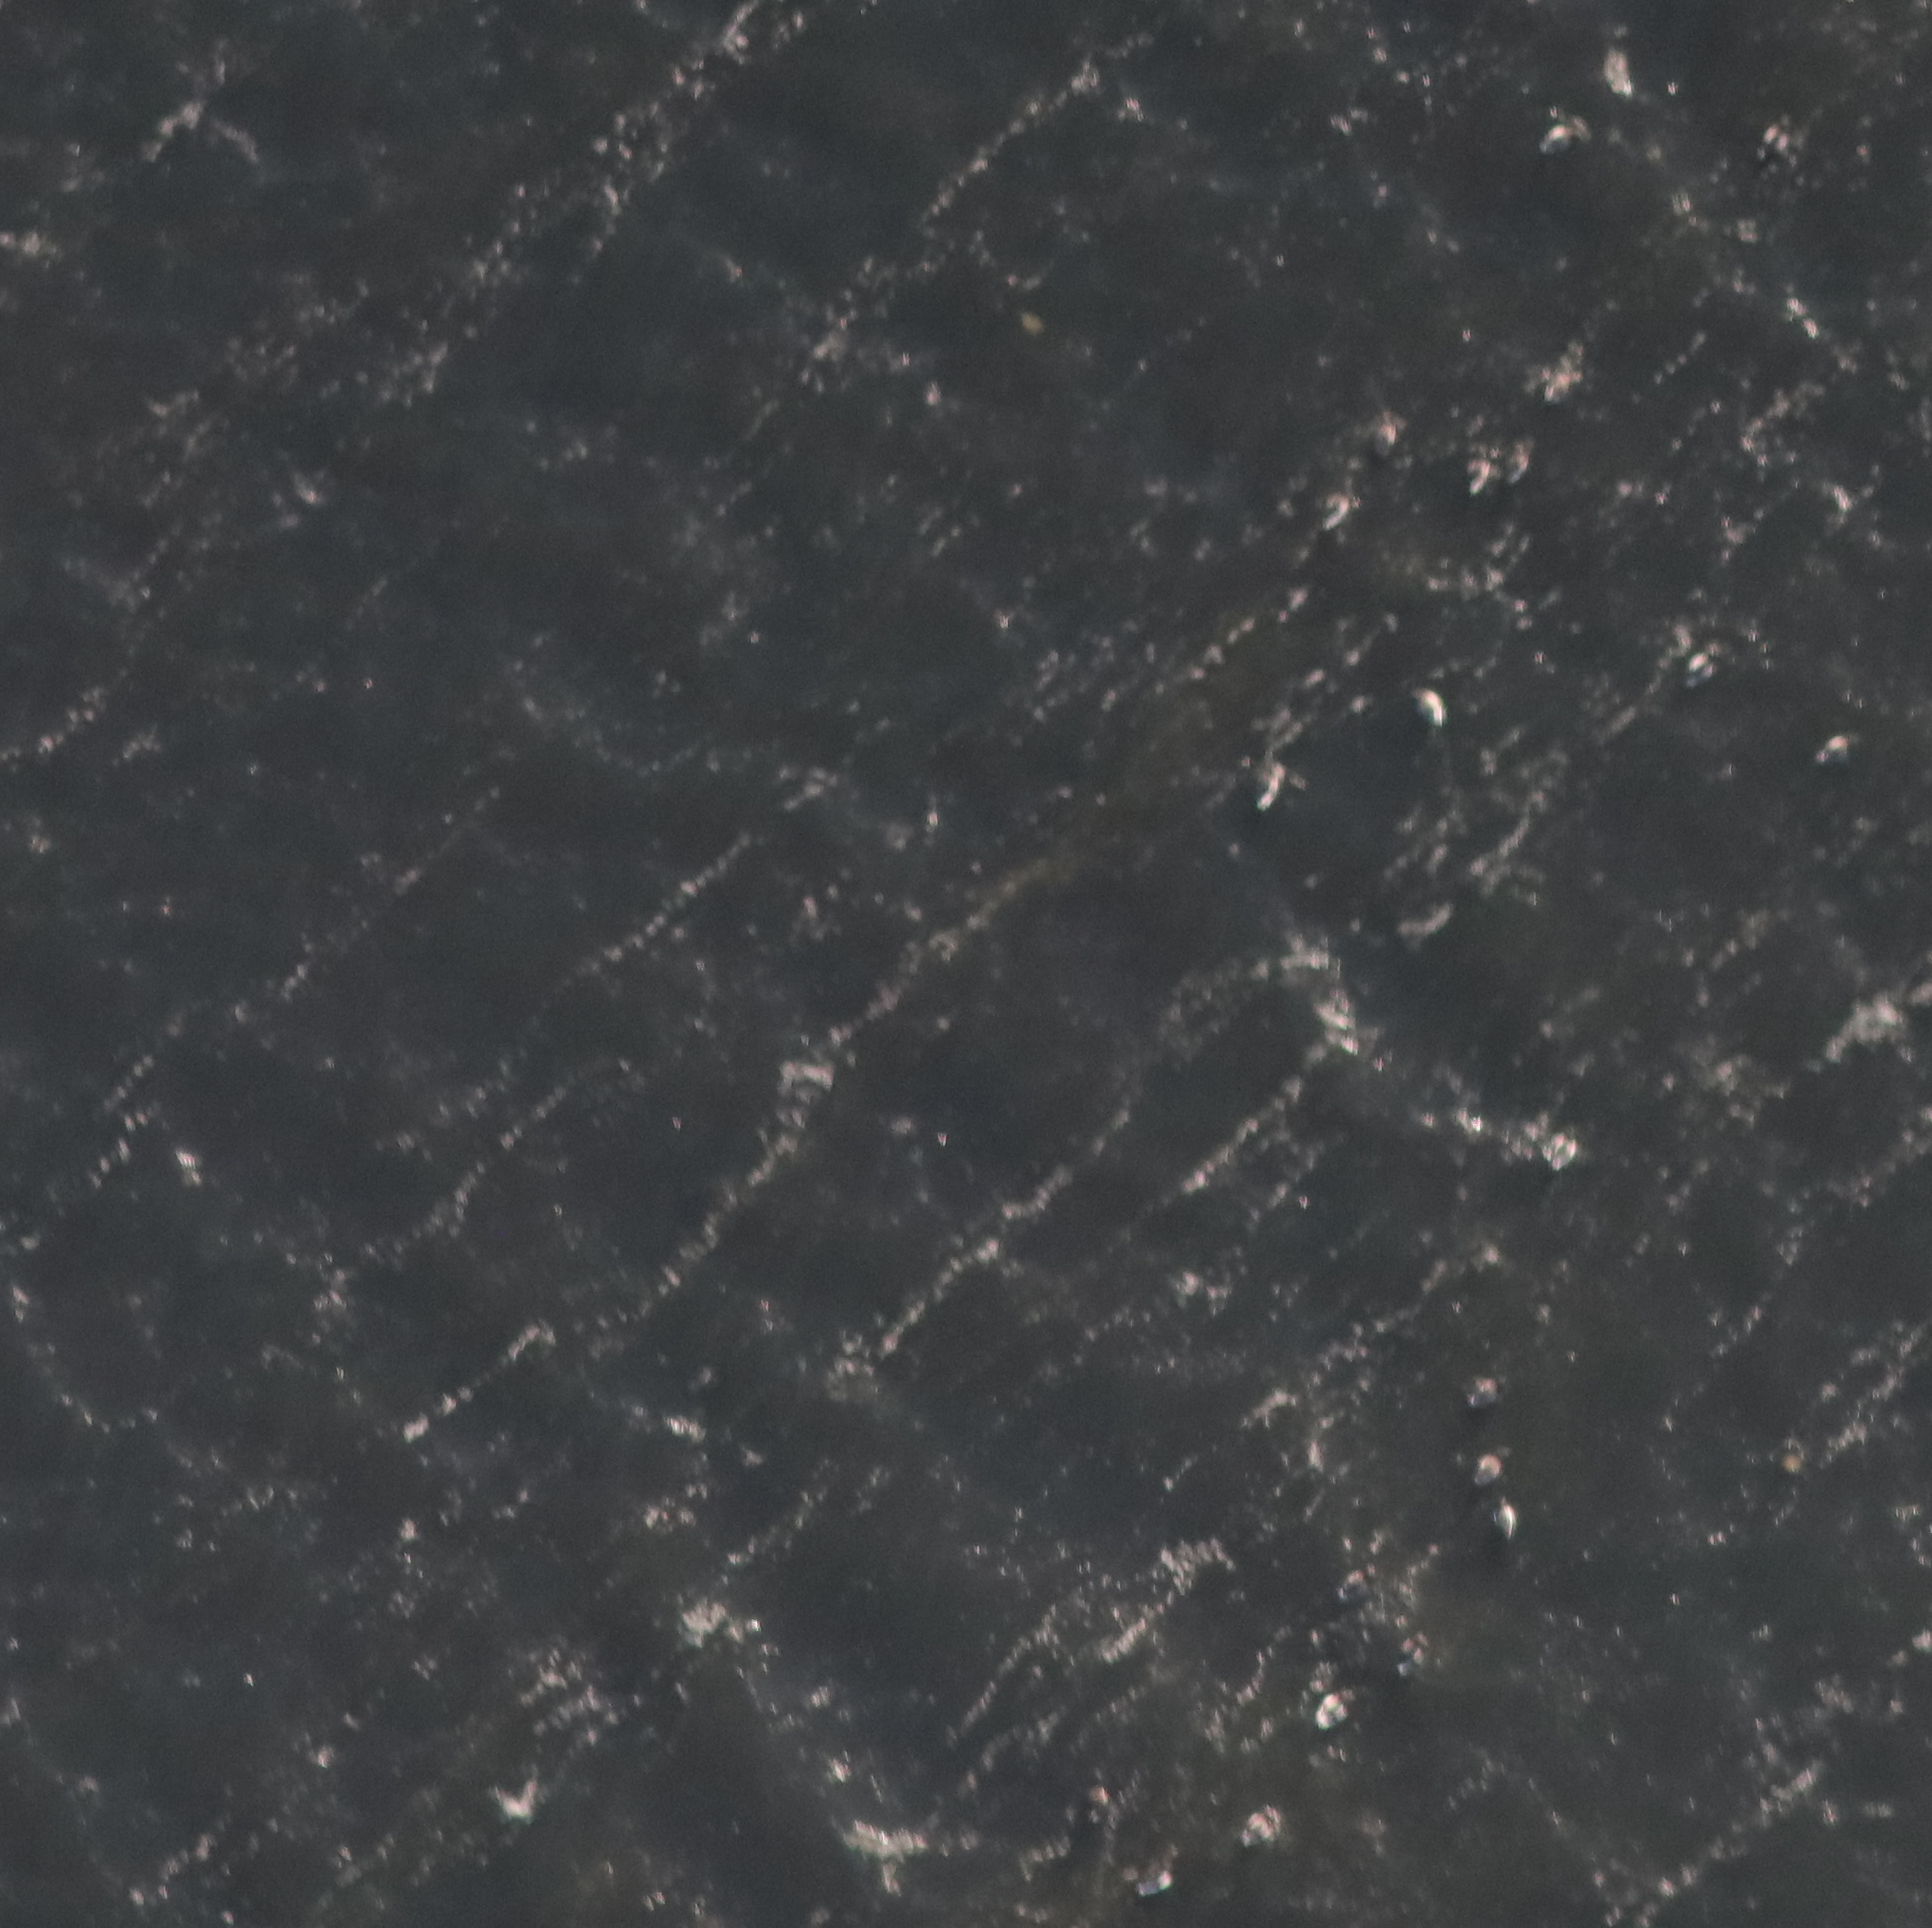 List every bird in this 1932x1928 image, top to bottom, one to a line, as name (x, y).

brant (1557, 139)
brant (1773, 142)
brant (1556, 387)
brant (1386, 437)
brant (1518, 467)
brant (1477, 472)
brant (1334, 510)
brant (1699, 671)
brant (1431, 707)
brant (1836, 750)
brant (1264, 784)
brant (1562, 1151)
brant (1484, 1387)
brant (1484, 1472)
brant (1505, 1518)
brant (1351, 1583)
brant (1413, 1655)
brant (1334, 1712)
brant (1257, 1827)
brant (1149, 1881)